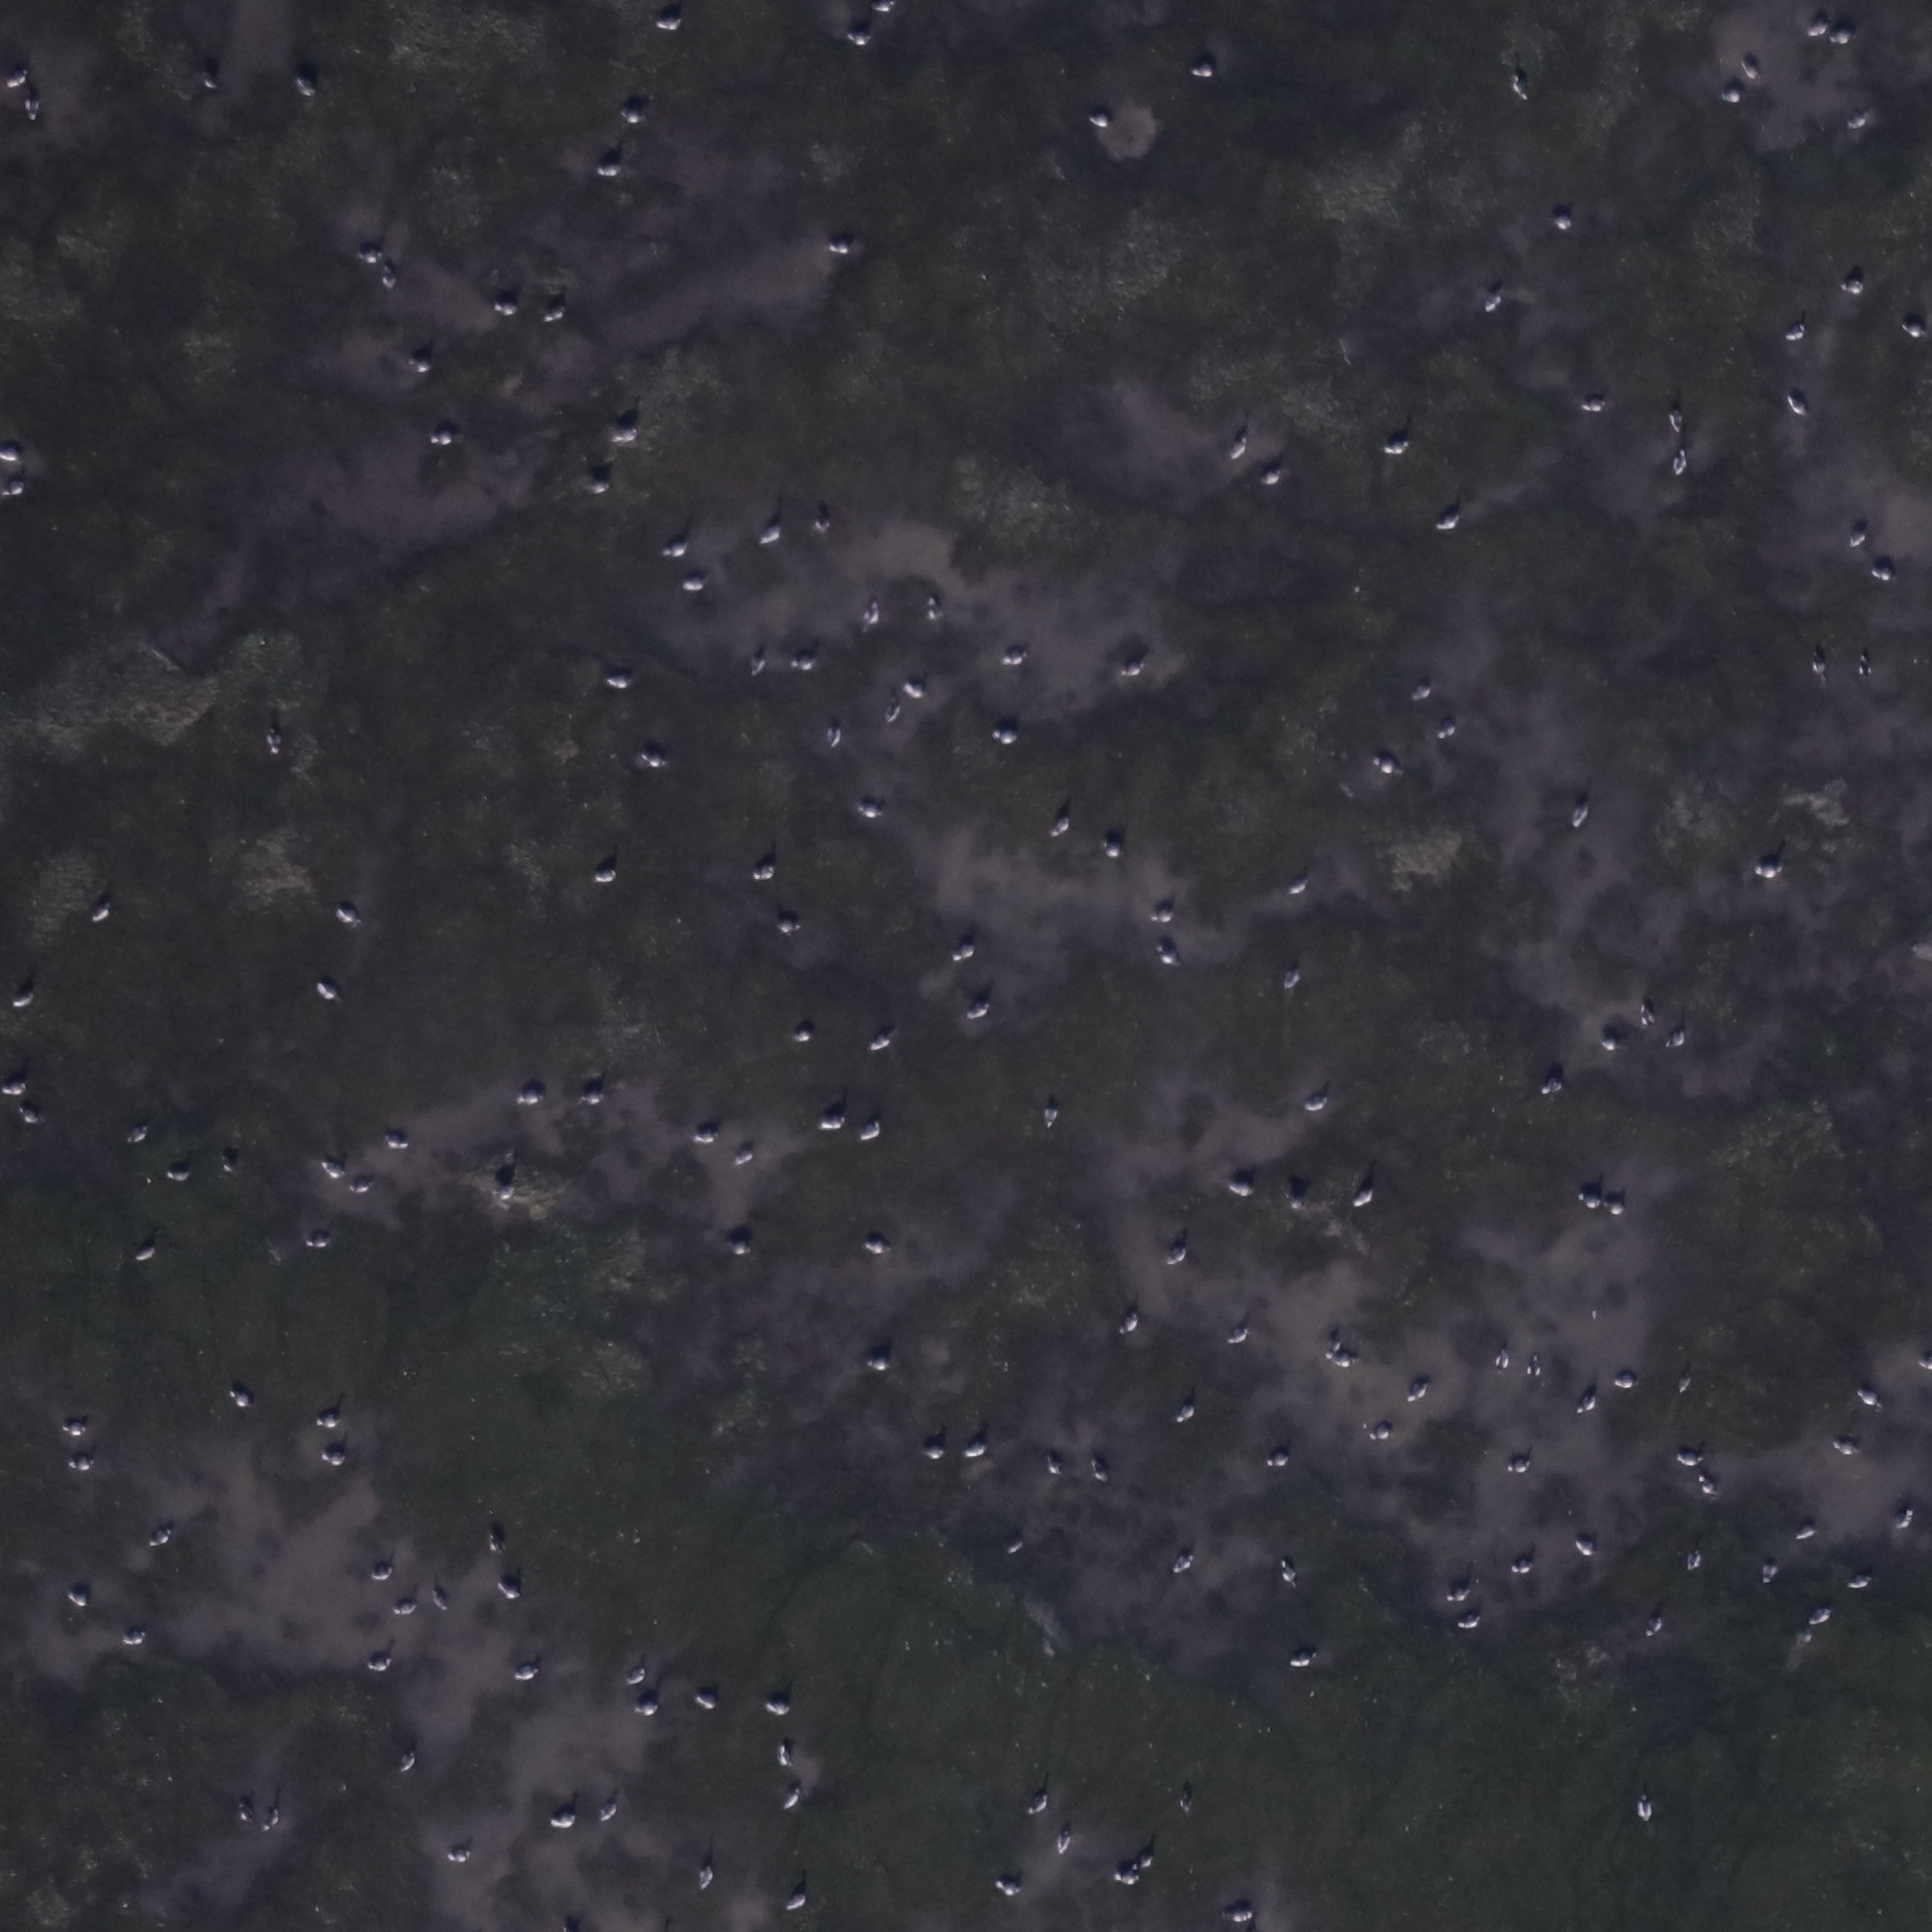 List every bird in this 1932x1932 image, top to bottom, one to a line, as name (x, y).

brant (894, 13)
brant (676, 18)
brant (1810, 27)
brant (1847, 44)
brant (863, 45)
brant (1753, 66)
brant (1191, 75)
brant (17, 77)
brant (214, 85)
brant (1525, 85)
brant (295, 93)
brant (1728, 104)
brant (640, 112)
brant (1103, 114)
brant (23, 120)
brant (1859, 125)
brant (617, 172)
brant (1570, 233)
brant (360, 244)
brant (829, 245)
brant (390, 271)
brant (1852, 283)
brant (499, 303)
brant (1498, 304)
brant (560, 313)
brant (1909, 319)
brant (1797, 341)
brant (417, 364)
brant (1599, 406)
brant (1799, 408)
brant (1670, 414)
brant (450, 431)
brant (626, 437)
brant (1242, 437)
brant (10, 453)
brant (1390, 455)
brant (1670, 475)
brant (602, 476)
brant (1277, 488)
brant (15, 490)
brant (1447, 522)
brant (827, 524)
brant (1846, 533)
brant (767, 534)
brant (676, 551)
brant (700, 584)
brant (1897, 594)
brant (934, 613)
brant (860, 615)
brant (1005, 650)
brant (753, 660)
brant (811, 663)
brant (1825, 669)
brant (1865, 669)
brant (1130, 680)
brant (619, 682)
brant (915, 691)
brant (1414, 699)
brant (889, 722)
brant (836, 733)
brant (275, 734)
brant (1447, 742)
brant (1006, 743)
brant (653, 755)
brant (1384, 762)
brant (1579, 813)
brant (866, 815)
brant (1055, 828)
brant (1112, 845)
brant (761, 859)
brant (1768, 871)
brant (608, 872)
brant (1286, 885)
brant (1161, 913)
brant (350, 915)
brant (103, 920)
brant (788, 933)
brant (966, 940)
brant (1169, 955)
brant (1286, 974)
brant (331, 982)
brant (39, 997)
brant (1659, 1004)
brant (969, 1016)
brant (802, 1028)
brant (1620, 1036)
brant (1674, 1037)
brant (875, 1041)
brant (22, 1080)
brant (1550, 1083)
brant (531, 1090)
brant (1316, 1096)
brant (593, 1099)
brant (1054, 1112)
brant (828, 1121)
brant (37, 1125)
brant (143, 1131)
brant (884, 1134)
brant (390, 1136)
brant (711, 1140)
brant (752, 1161)
brant (232, 1162)
brant (337, 1172)
brant (181, 1174)
brant (370, 1191)
brant (1252, 1191)
brant (1360, 1194)
brant (507, 1203)
brant (1583, 1205)
brant (1299, 1210)
brant (1620, 1211)
brant (326, 1238)
brant (739, 1243)
brant (881, 1250)
brant (144, 1252)
brant (1175, 1256)
brant (1249, 1329)
brant (1125, 1332)
brant (1329, 1347)
brant (1500, 1353)
brant (1918, 1361)
brant (1538, 1366)
brant (889, 1375)
brant (1354, 1376)
brant (1630, 1384)
brant (1674, 1394)
brant (1877, 1395)
brant (1424, 1401)
brant (1598, 1402)
brant (328, 1406)
brant (253, 1407)
brant (1176, 1407)
brant (83, 1429)
brant (1390, 1436)
brant (985, 1450)
brant (1854, 1455)
brant (930, 1456)
brant (1685, 1459)
brant (341, 1460)
brant (1276, 1463)
brant (1518, 1468)
brant (84, 1469)
brant (1056, 1474)
brant (1100, 1482)
brant (1719, 1492)
brant (1915, 1524)
brant (1821, 1529)
brant (493, 1530)
brant (168, 1536)
brant (1027, 1547)
brant (1590, 1557)
brant (386, 1565)
brant (1291, 1565)
brant (1701, 1565)
brant (1187, 1567)
brant (1517, 1568)
brant (1774, 1583)
brant (1860, 1586)
brant (76, 1587)
brant (510, 1590)
brant (1460, 1594)
brant (454, 1601)
brant (419, 1608)
brant (1829, 1614)
brant (1647, 1624)
brant (1472, 1632)
brant (1796, 1646)
brant (143, 1650)
brant (1301, 1655)
brant (392, 1656)
brant (531, 1667)
brant (633, 1670)
brant (704, 1699)
brant (777, 1710)
brant (651, 1713)
brant (411, 1757)
brant (784, 1762)
brant (1183, 1798)
brant (1646, 1807)
brant (252, 1808)
brant (800, 1811)
brant (1047, 1811)
brant (285, 1815)
brant (610, 1817)
brant (557, 1824)
brant (1069, 1842)
brant (1149, 1851)
brant (451, 1859)
brant (711, 1878)
brant (1120, 1881)
brant (809, 1882)
brant (1001, 1885)
brant (1232, 1906)